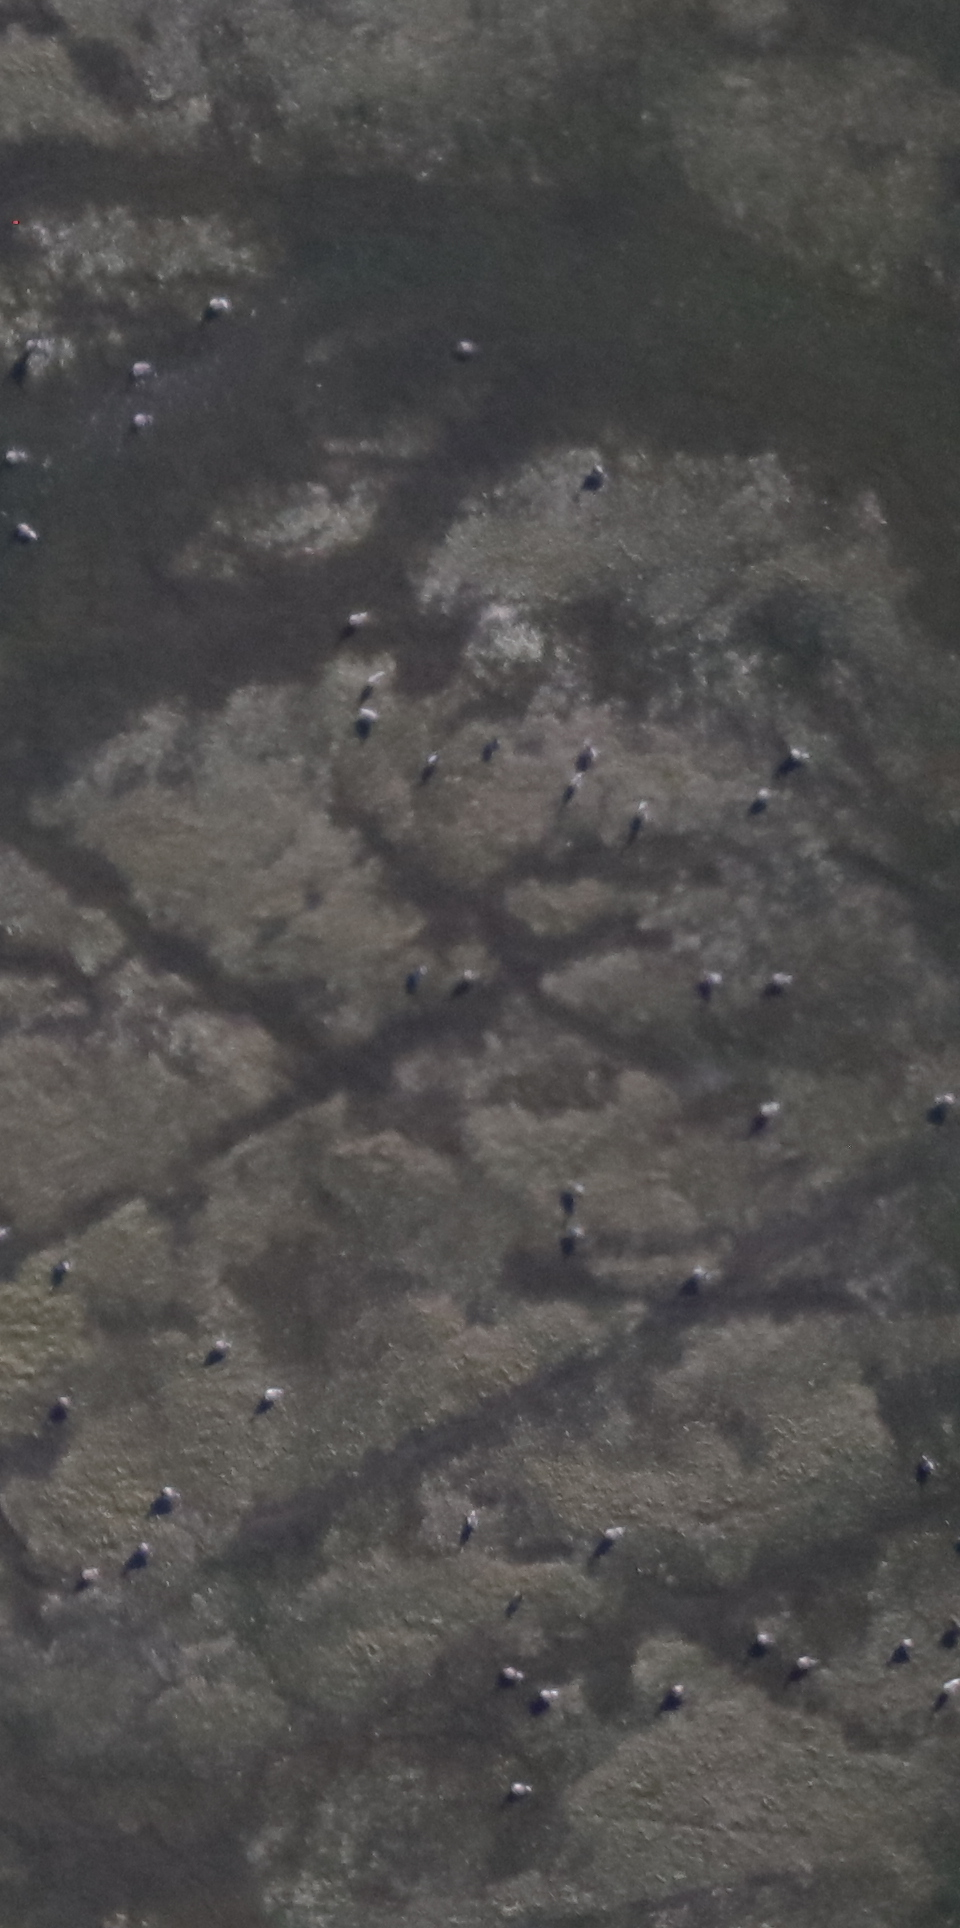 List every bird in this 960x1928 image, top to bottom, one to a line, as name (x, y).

brant (218, 309)
brant (469, 347)
brant (23, 365)
brant (139, 369)
brant (139, 418)
brant (15, 458)
brant (598, 472)
brant (30, 532)
brant (357, 616)
brant (375, 684)
brant (365, 713)
brant (492, 750)
brant (585, 755)
brant (800, 756)
brant (438, 758)
brant (574, 789)
brant (763, 801)
brant (641, 810)
brant (464, 974)
brant (414, 978)
brant (715, 981)
brant (781, 981)
brant (768, 1108)
brant (948, 1110)
brant (572, 1188)
brant (572, 1235)
brant (62, 1266)
brant (698, 1275)
brant (227, 1351)
brant (274, 1391)
brant (66, 1403)
brant (926, 1462)
brant (176, 1488)
brant (466, 1524)
brant (616, 1534)
brant (147, 1554)
brant (88, 1577)
brant (520, 1604)
brant (760, 1647)
brant (907, 1647)
brant (805, 1665)
brant (509, 1671)
brant (954, 1686)
brant (554, 1698)
brant (678, 1698)
brant (521, 1793)